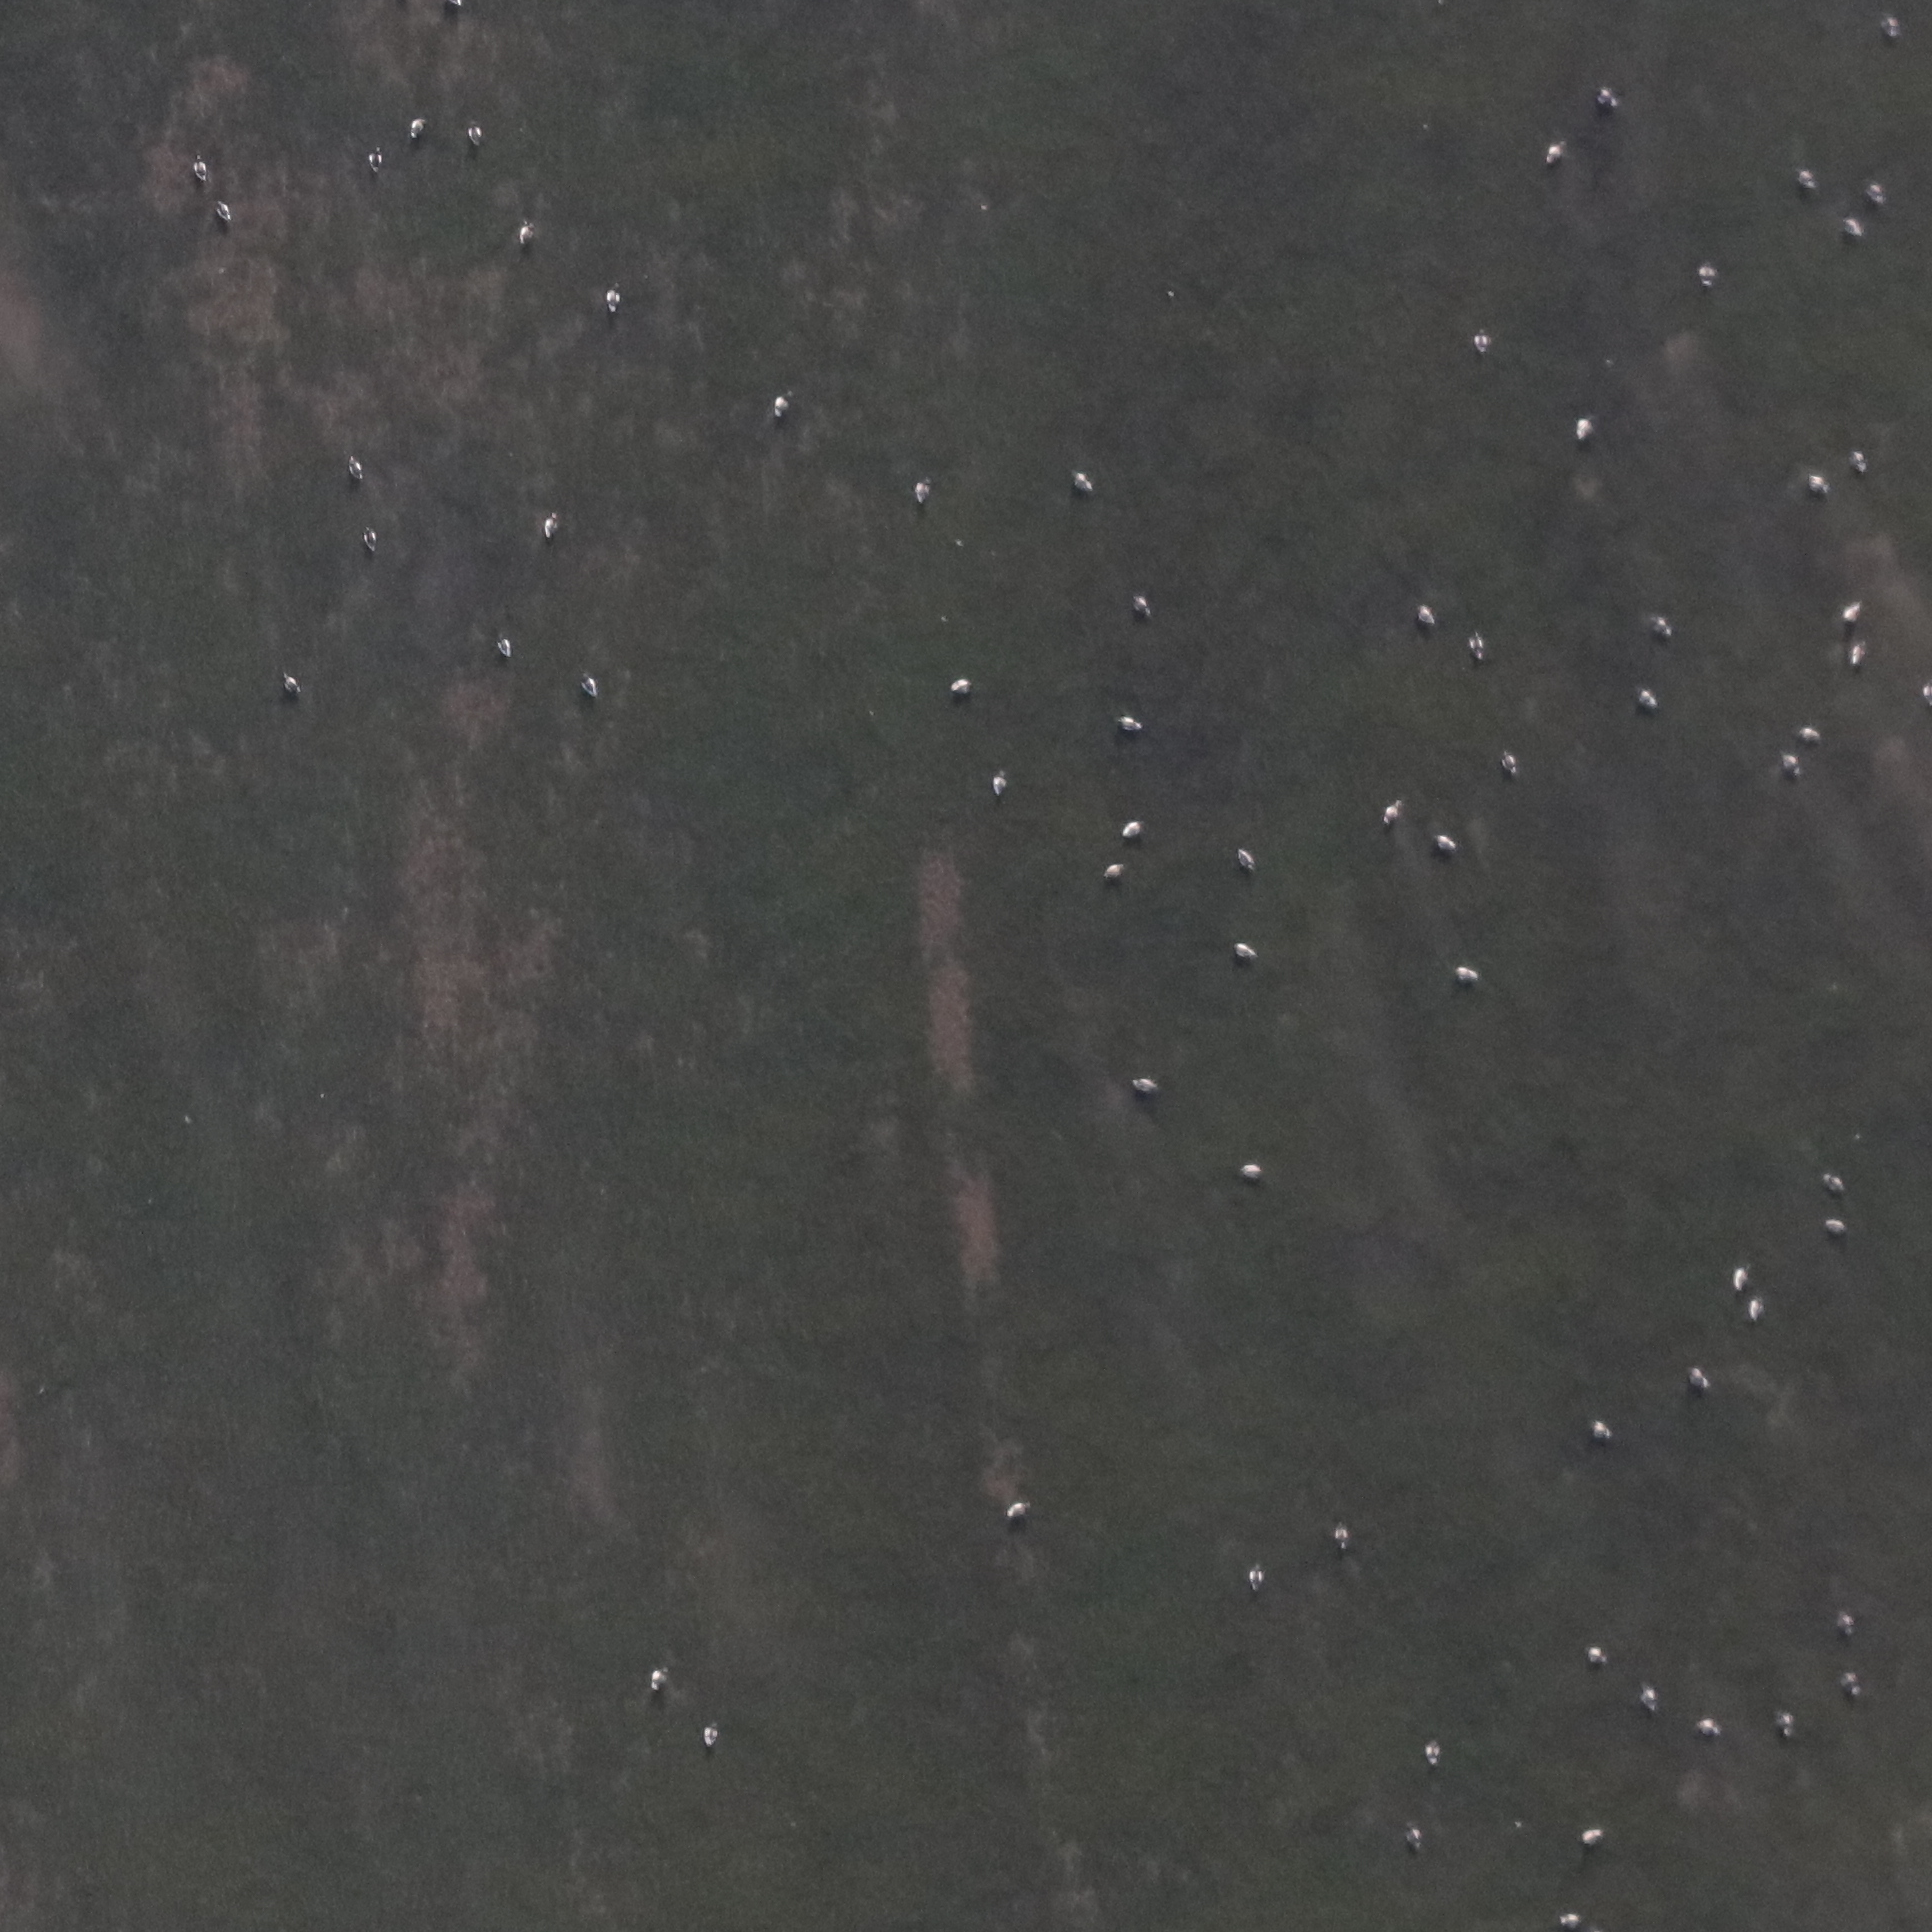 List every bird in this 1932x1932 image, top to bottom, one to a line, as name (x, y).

brant (1897, 35)
brant (1608, 118)
brant (425, 130)
brant (478, 132)
brant (1553, 156)
brant (195, 161)
brant (376, 164)
brant (1804, 177)
brant (1877, 183)
brant (224, 219)
brant (1856, 222)
brant (523, 238)
brant (1702, 276)
brant (625, 304)
brant (1485, 342)
brant (786, 403)
brant (1580, 430)
brant (1861, 462)
brant (355, 470)
brant (1074, 476)
brant (1828, 481)
brant (927, 498)
brant (556, 527)
brant (361, 542)
brant (1146, 594)
brant (1850, 611)
brant (1431, 618)
brant (1662, 626)
brant (502, 647)
brant (1477, 649)
brant (1856, 649)
brant (578, 675)
brant (956, 679)
brant (285, 684)
brant (1650, 697)
brant (1128, 716)
brant (1820, 744)
brant (1515, 766)
brant (1782, 772)
brant (999, 784)
brant (1393, 806)
brant (1449, 835)
brant (1126, 838)
brant (1116, 862)
brant (1243, 867)
brant (1249, 941)
brant (1468, 968)
brant (1145, 1080)
brant (1247, 1173)
brant (1838, 1184)
brant (1844, 1226)
brant (1735, 1278)
brant (1760, 1314)
brant (1689, 1386)
brant (1602, 1432)
brant (1014, 1515)
brant (1340, 1527)
brant (1253, 1582)
brant (1848, 1628)
brant (1600, 1650)
brant (656, 1686)
brant (1850, 1688)
brant (1648, 1703)
brant (1787, 1720)
brant (1715, 1721)
brant (722, 1733)
brant (1426, 1754)
brant (1590, 1835)
brant (1409, 1836)
brant (1574, 1921)